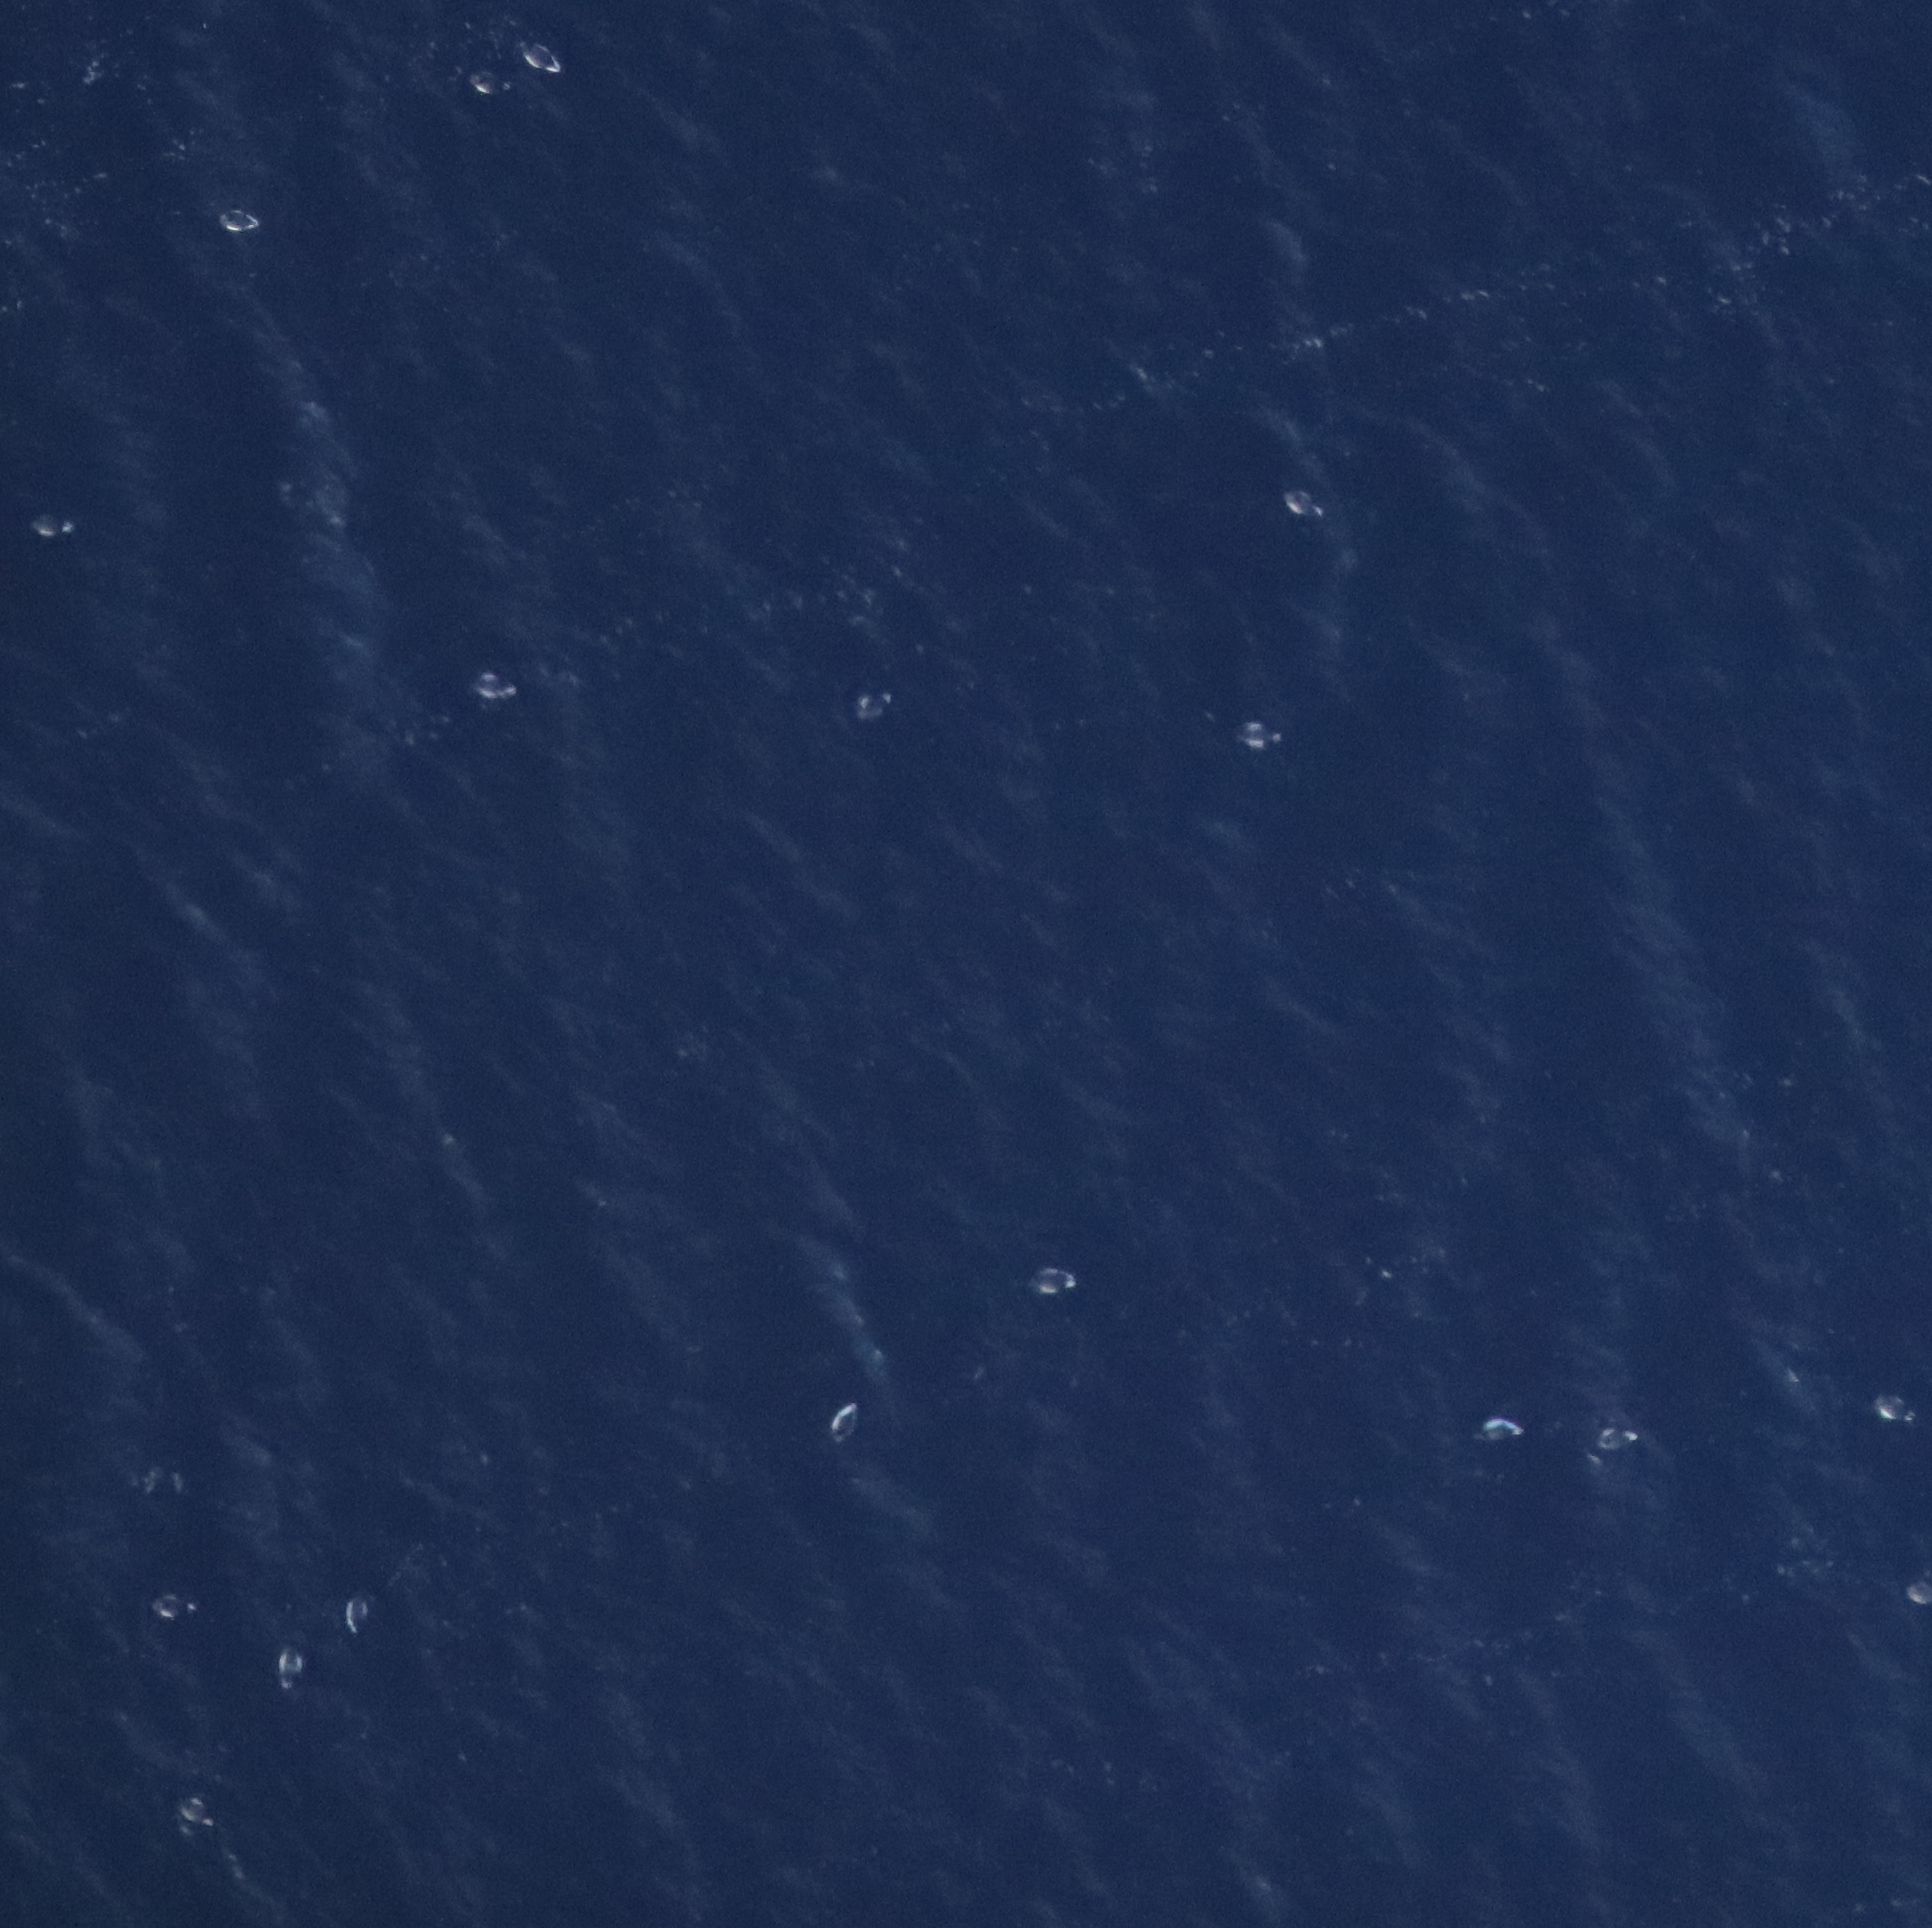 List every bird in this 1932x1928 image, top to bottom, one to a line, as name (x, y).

brant (540, 58)
brant (490, 81)
brant (237, 220)
brant (1302, 502)
brant (49, 524)
brant (492, 689)
brant (872, 707)
brant (1259, 735)
brant (1055, 1284)
brant (1899, 1408)
brant (841, 1421)
brant (1503, 1427)
brant (1609, 1439)
brant (1919, 1588)
brant (175, 1605)
brant (357, 1614)
brant (286, 1669)
brant (200, 1811)